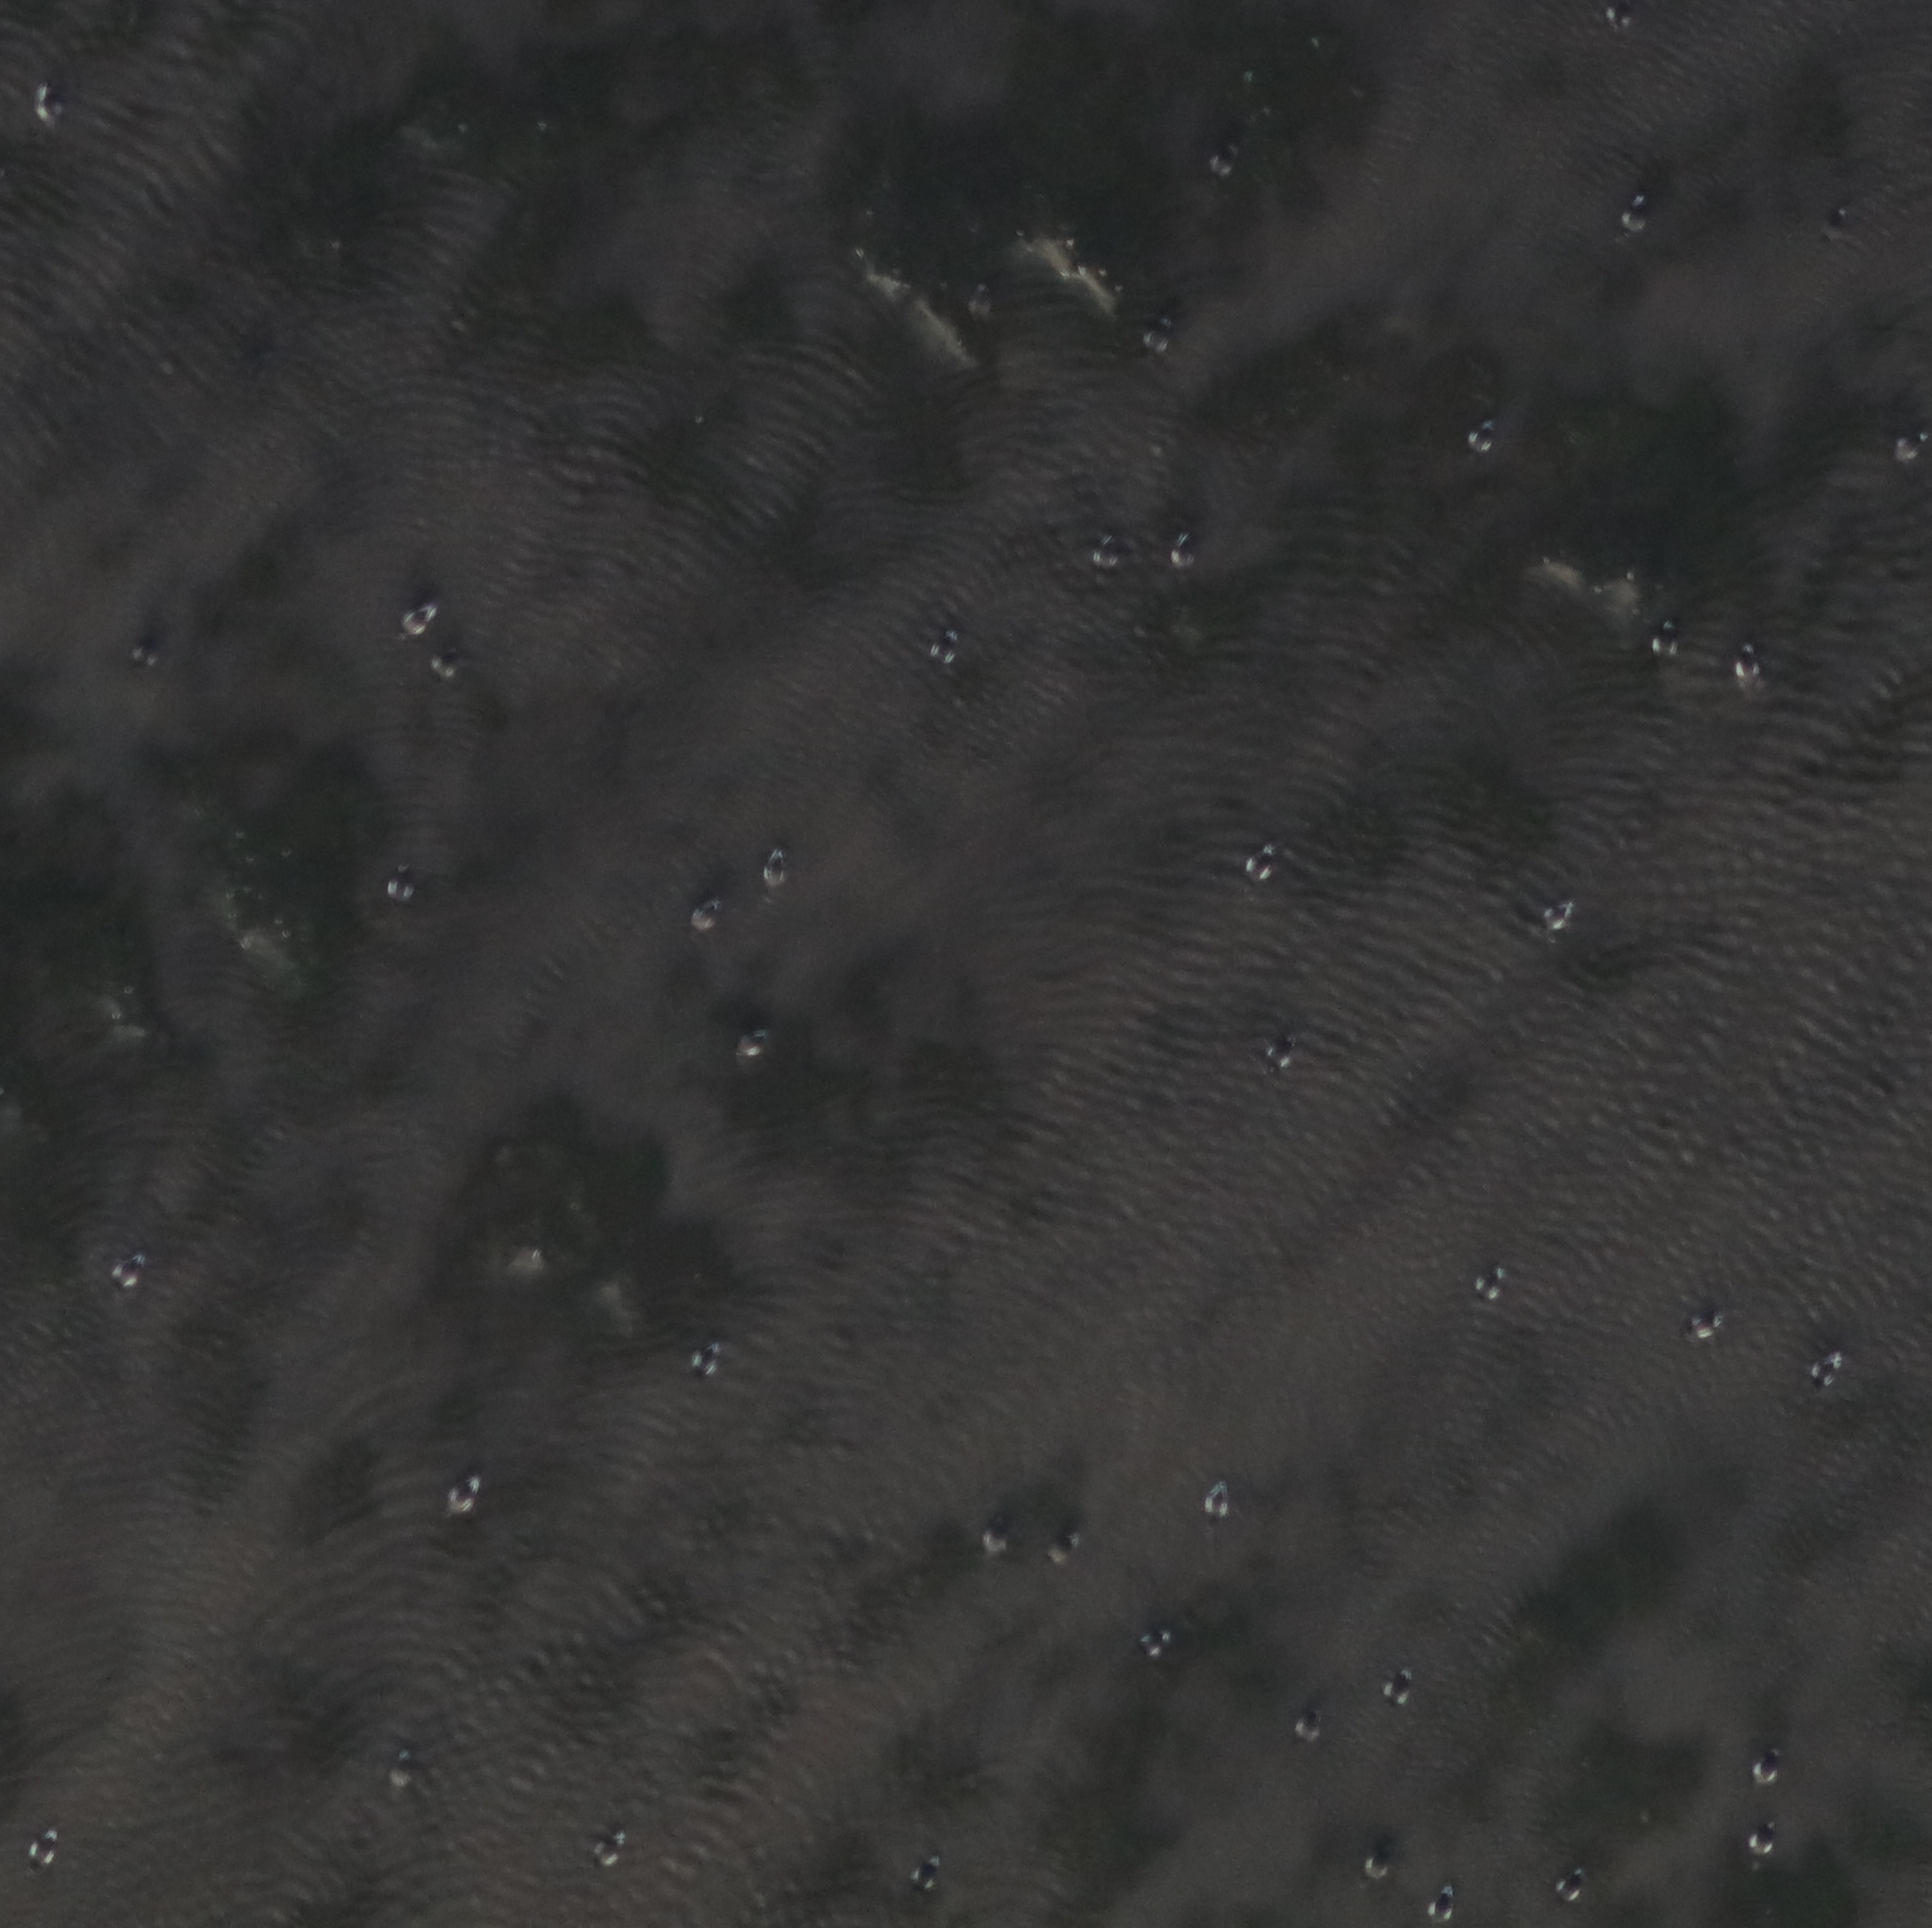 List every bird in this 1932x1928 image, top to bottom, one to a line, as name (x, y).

brant (1620, 15)
brant (47, 101)
brant (1228, 163)
brant (1631, 215)
brant (1157, 338)
brant (1483, 438)
brant (1910, 447)
brant (1182, 547)
brant (1106, 553)
brant (417, 621)
brant (951, 640)
brant (1665, 642)
brant (141, 655)
brant (448, 667)
brant (1749, 667)
brant (1259, 865)
brant (773, 870)
brant (402, 899)
brant (705, 913)
brant (1558, 916)
brant (750, 1042)
brant (1282, 1056)
brant (126, 1271)
brant (1499, 1287)
brant (1690, 1326)
brant (704, 1358)
brant (1827, 1368)
brant (462, 1496)
brant (1213, 1508)
brant (995, 1539)
brant (1066, 1549)
brant (1158, 1647)
brant (1399, 1688)
brant (1298, 1725)
brant (1768, 1769)
brant (408, 1774)
brant (1756, 1845)
brant (604, 1847)
brant (43, 1850)
brant (1376, 1865)
brant (926, 1877)
brant (1570, 1888)
brant (1454, 1907)